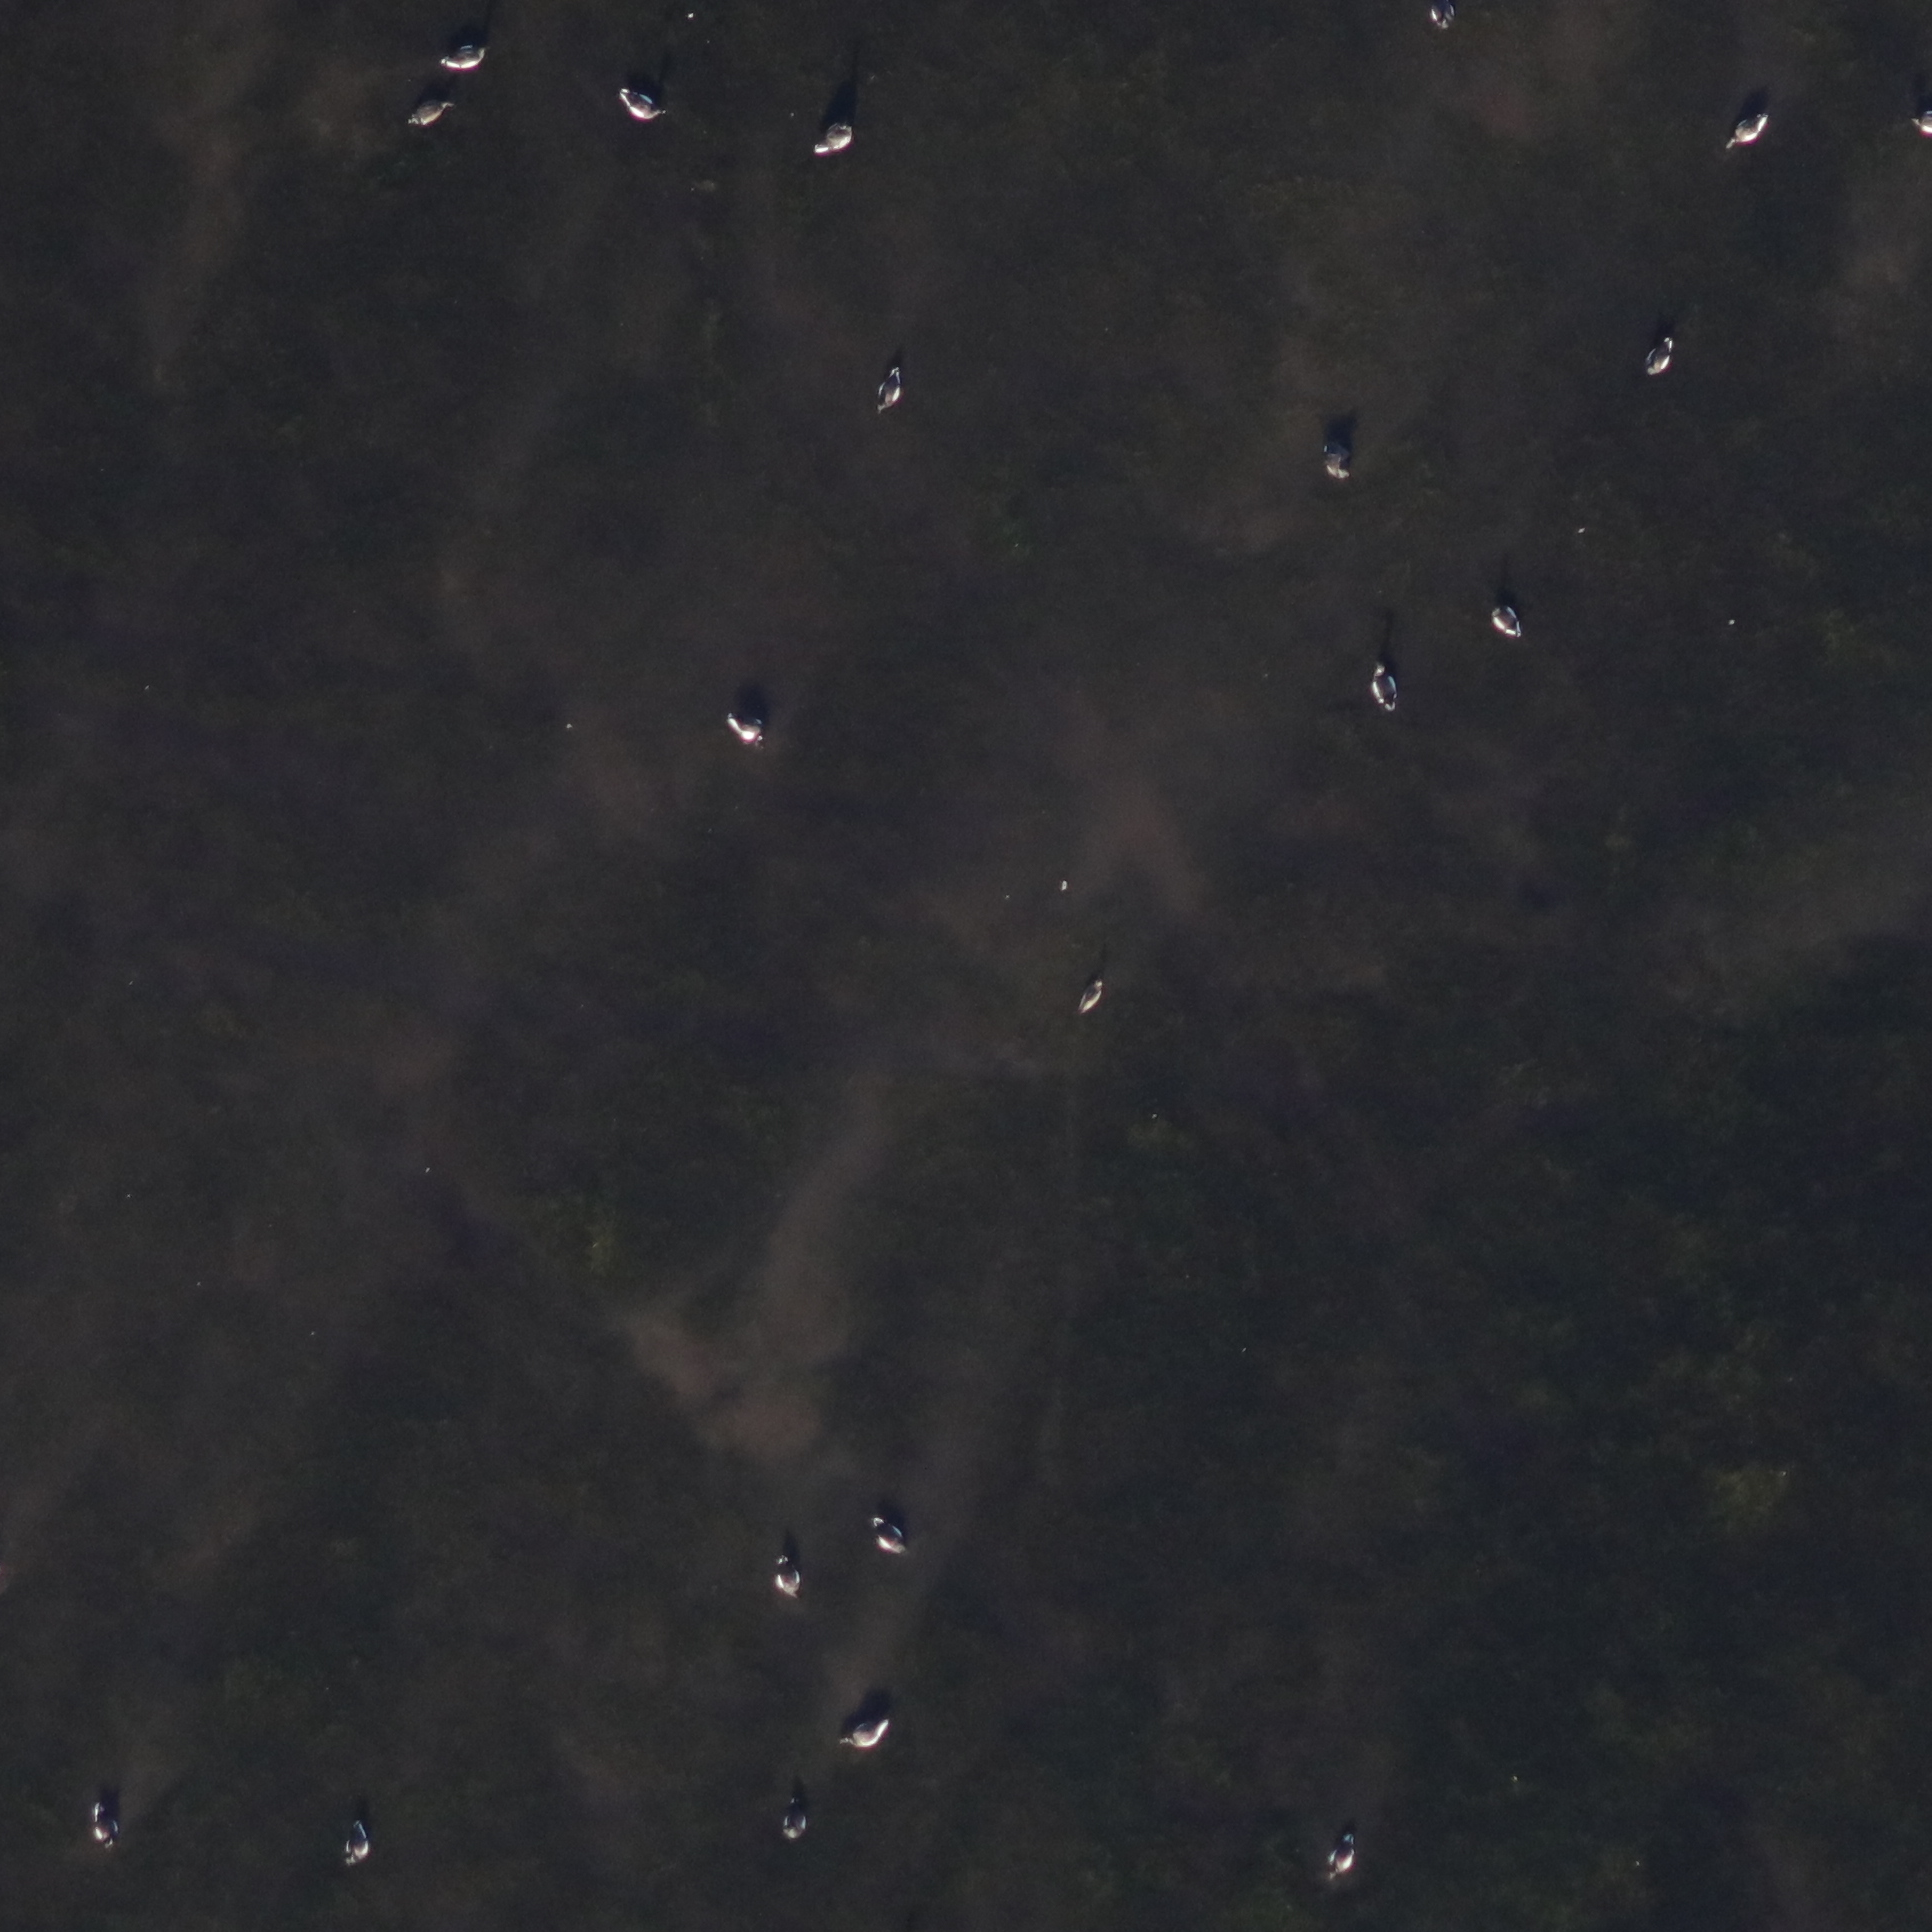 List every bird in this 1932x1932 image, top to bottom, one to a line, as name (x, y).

brant (464, 56)
brant (642, 105)
brant (429, 113)
brant (1748, 131)
brant (834, 138)
brant (1659, 355)
brant (890, 391)
brant (1338, 458)
brant (1505, 619)
brant (1384, 687)
brant (750, 728)
brant (1098, 995)
brant (890, 1537)
brant (789, 1576)
brant (866, 1733)
brant (794, 1815)
brant (105, 1824)
brant (357, 1841)
brant (1340, 1859)